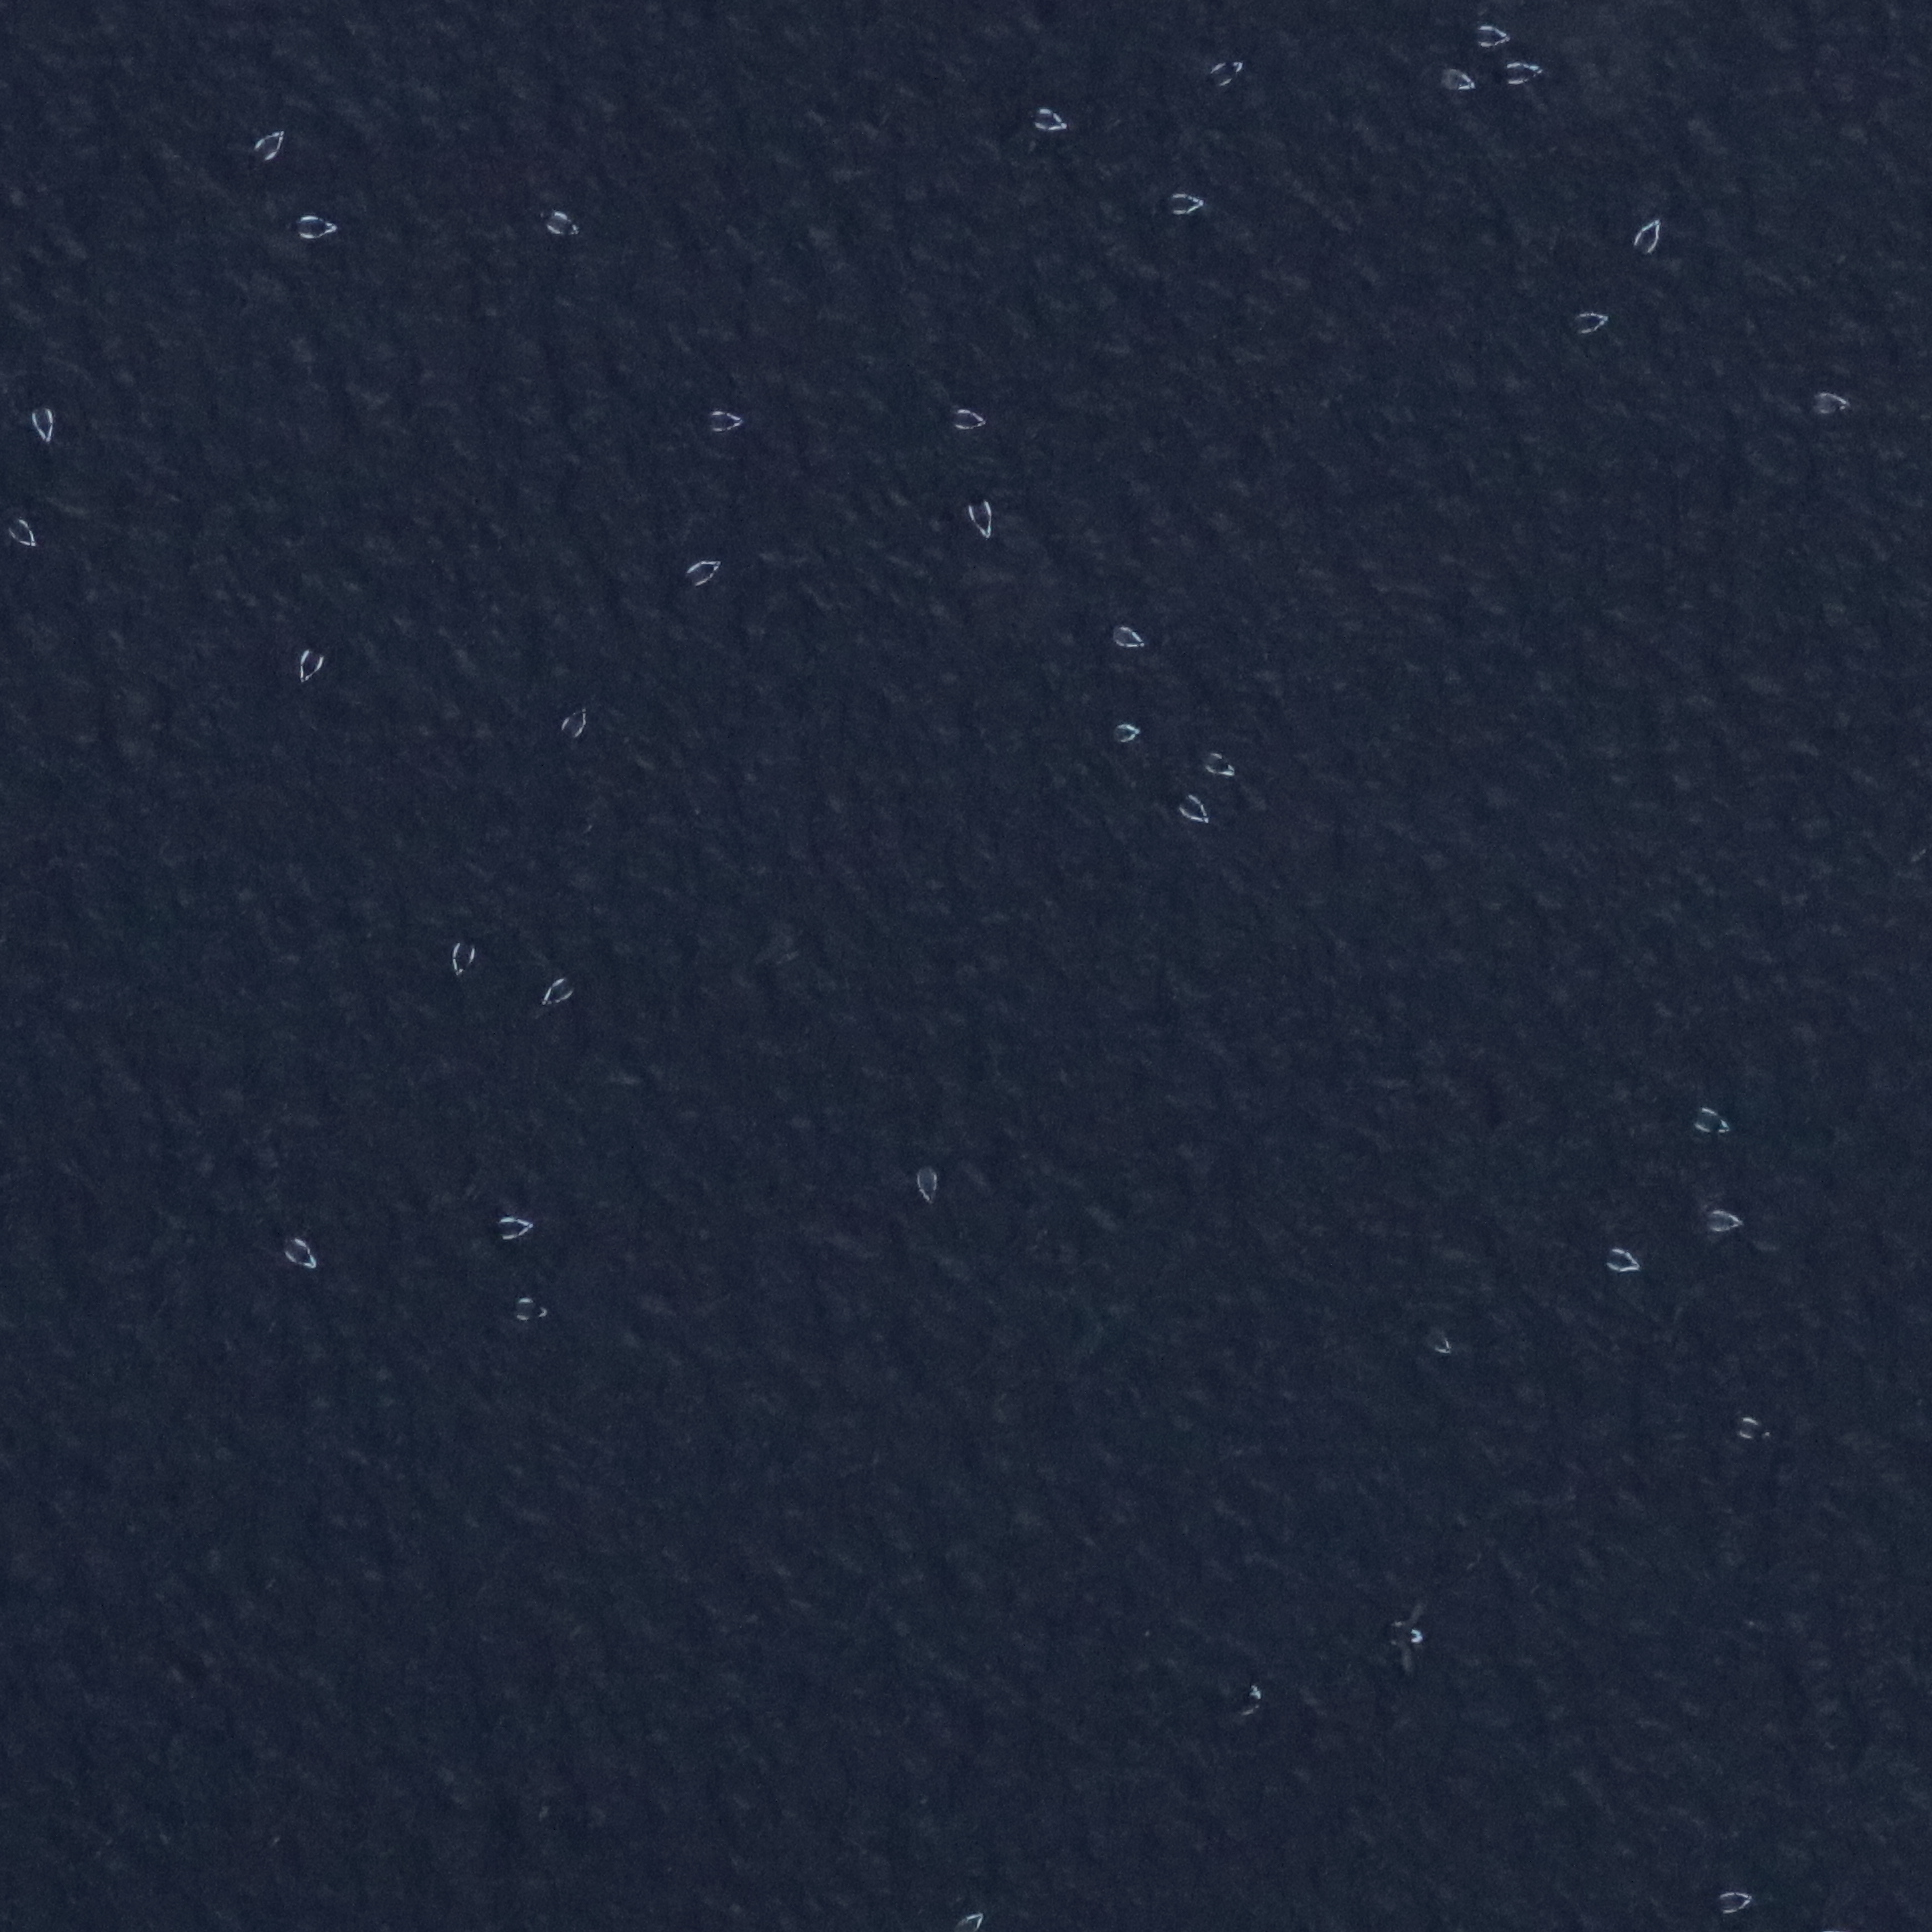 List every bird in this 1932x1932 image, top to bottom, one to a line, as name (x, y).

brant (1488, 35)
brant (1224, 74)
brant (1519, 74)
brant (1455, 78)
brant (1046, 120)
brant (266, 148)
brant (1182, 204)
brant (559, 225)
brant (313, 227)
brant (1648, 240)
brant (1587, 324)
brant (1826, 405)
brant (721, 421)
brant (964, 421)
brant (44, 422)
brant (981, 516)
brant (20, 531)
brant (701, 574)
brant (1125, 636)
brant (311, 664)
brant (574, 725)
brant (1121, 733)
brant (1216, 763)
brant (1191, 808)
brant (464, 958)
brant (558, 992)
brant (1710, 1122)
brant (927, 1181)
brant (1720, 1220)
brant (512, 1228)
brant (297, 1252)
brant (1620, 1259)
brant (527, 1310)
brant (1436, 1338)
brant (1749, 1430)
brant (1404, 1631)
brant (1731, 1904)
brant (967, 1927)